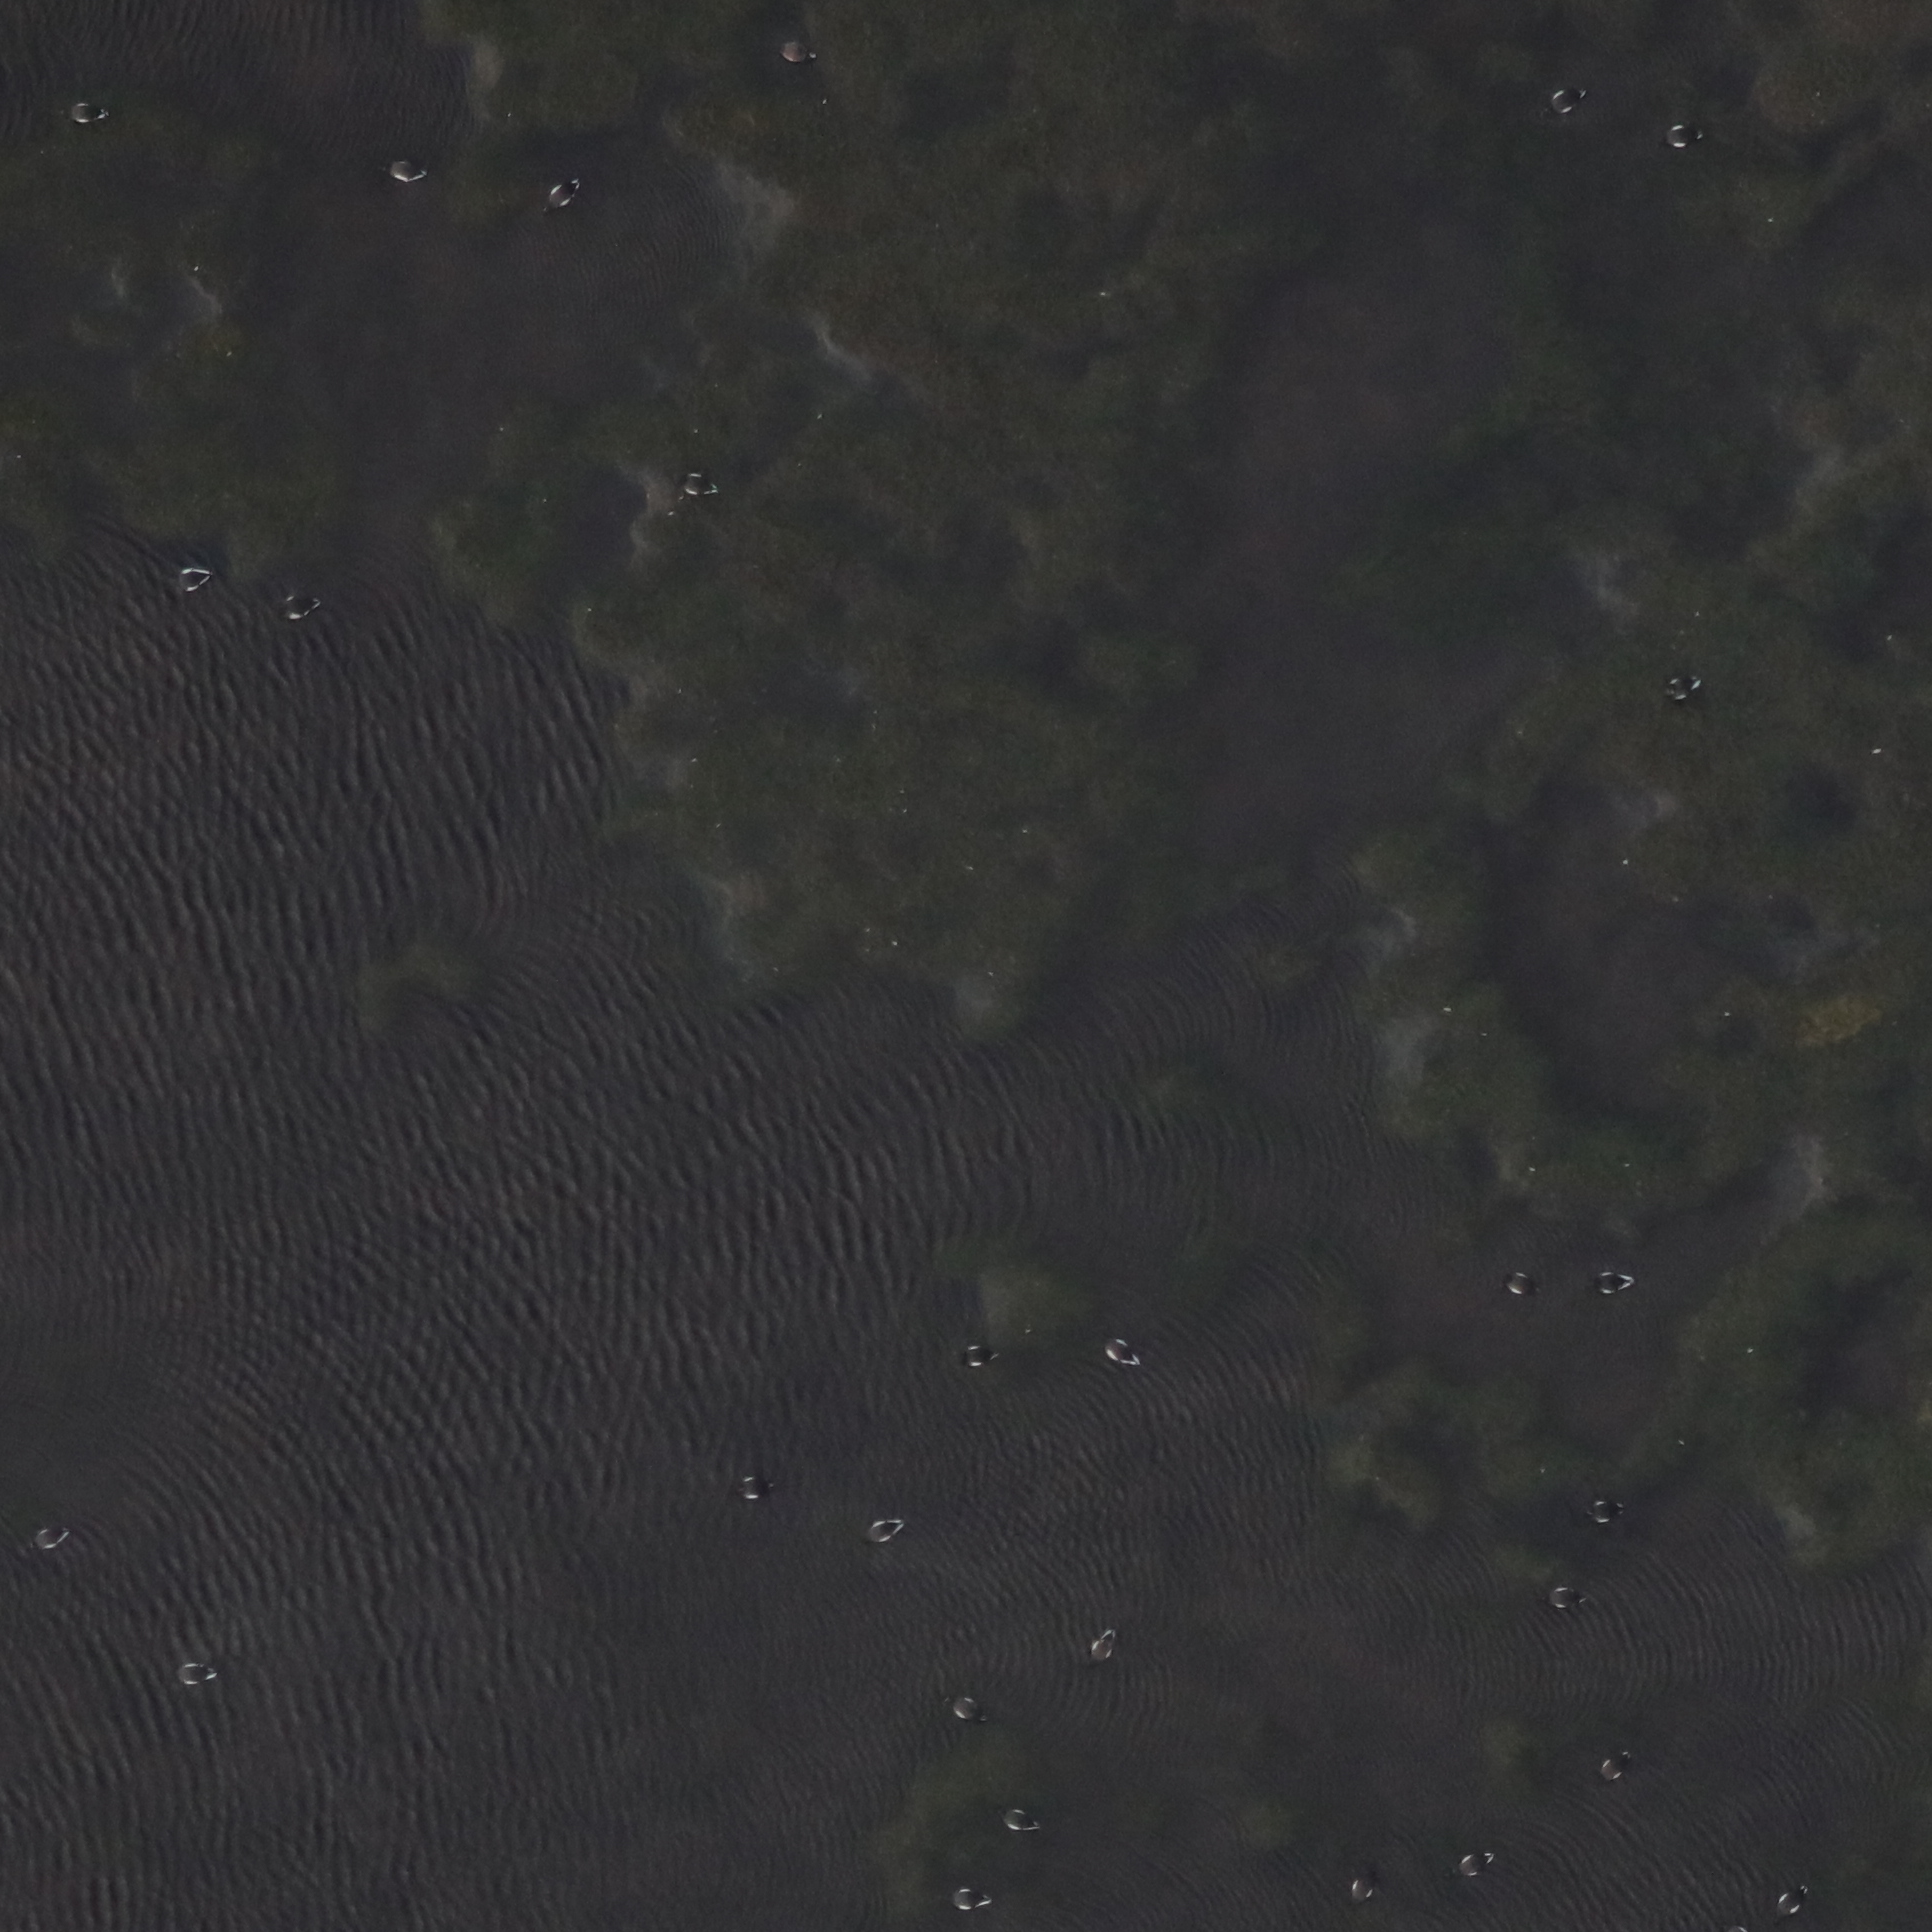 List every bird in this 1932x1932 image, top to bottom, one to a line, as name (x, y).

brant (795, 53)
brant (1564, 102)
brant (85, 113)
brant (1680, 136)
brant (405, 168)
brant (561, 195)
brant (696, 484)
brant (192, 580)
brant (299, 607)
brant (1679, 686)
brant (1611, 1282)
brant (1516, 1283)
brant (1121, 1354)
brant (976, 1355)
brant (752, 1485)
brant (1602, 1512)
brant (882, 1530)
brant (47, 1539)
brant (1562, 1599)
brant (1101, 1647)
brant (191, 1673)
brant (965, 1708)
brant (1612, 1766)
brant (1019, 1822)
brant (1472, 1864)
brant (1362, 1887)
brant (968, 1900)
brant (1789, 1902)